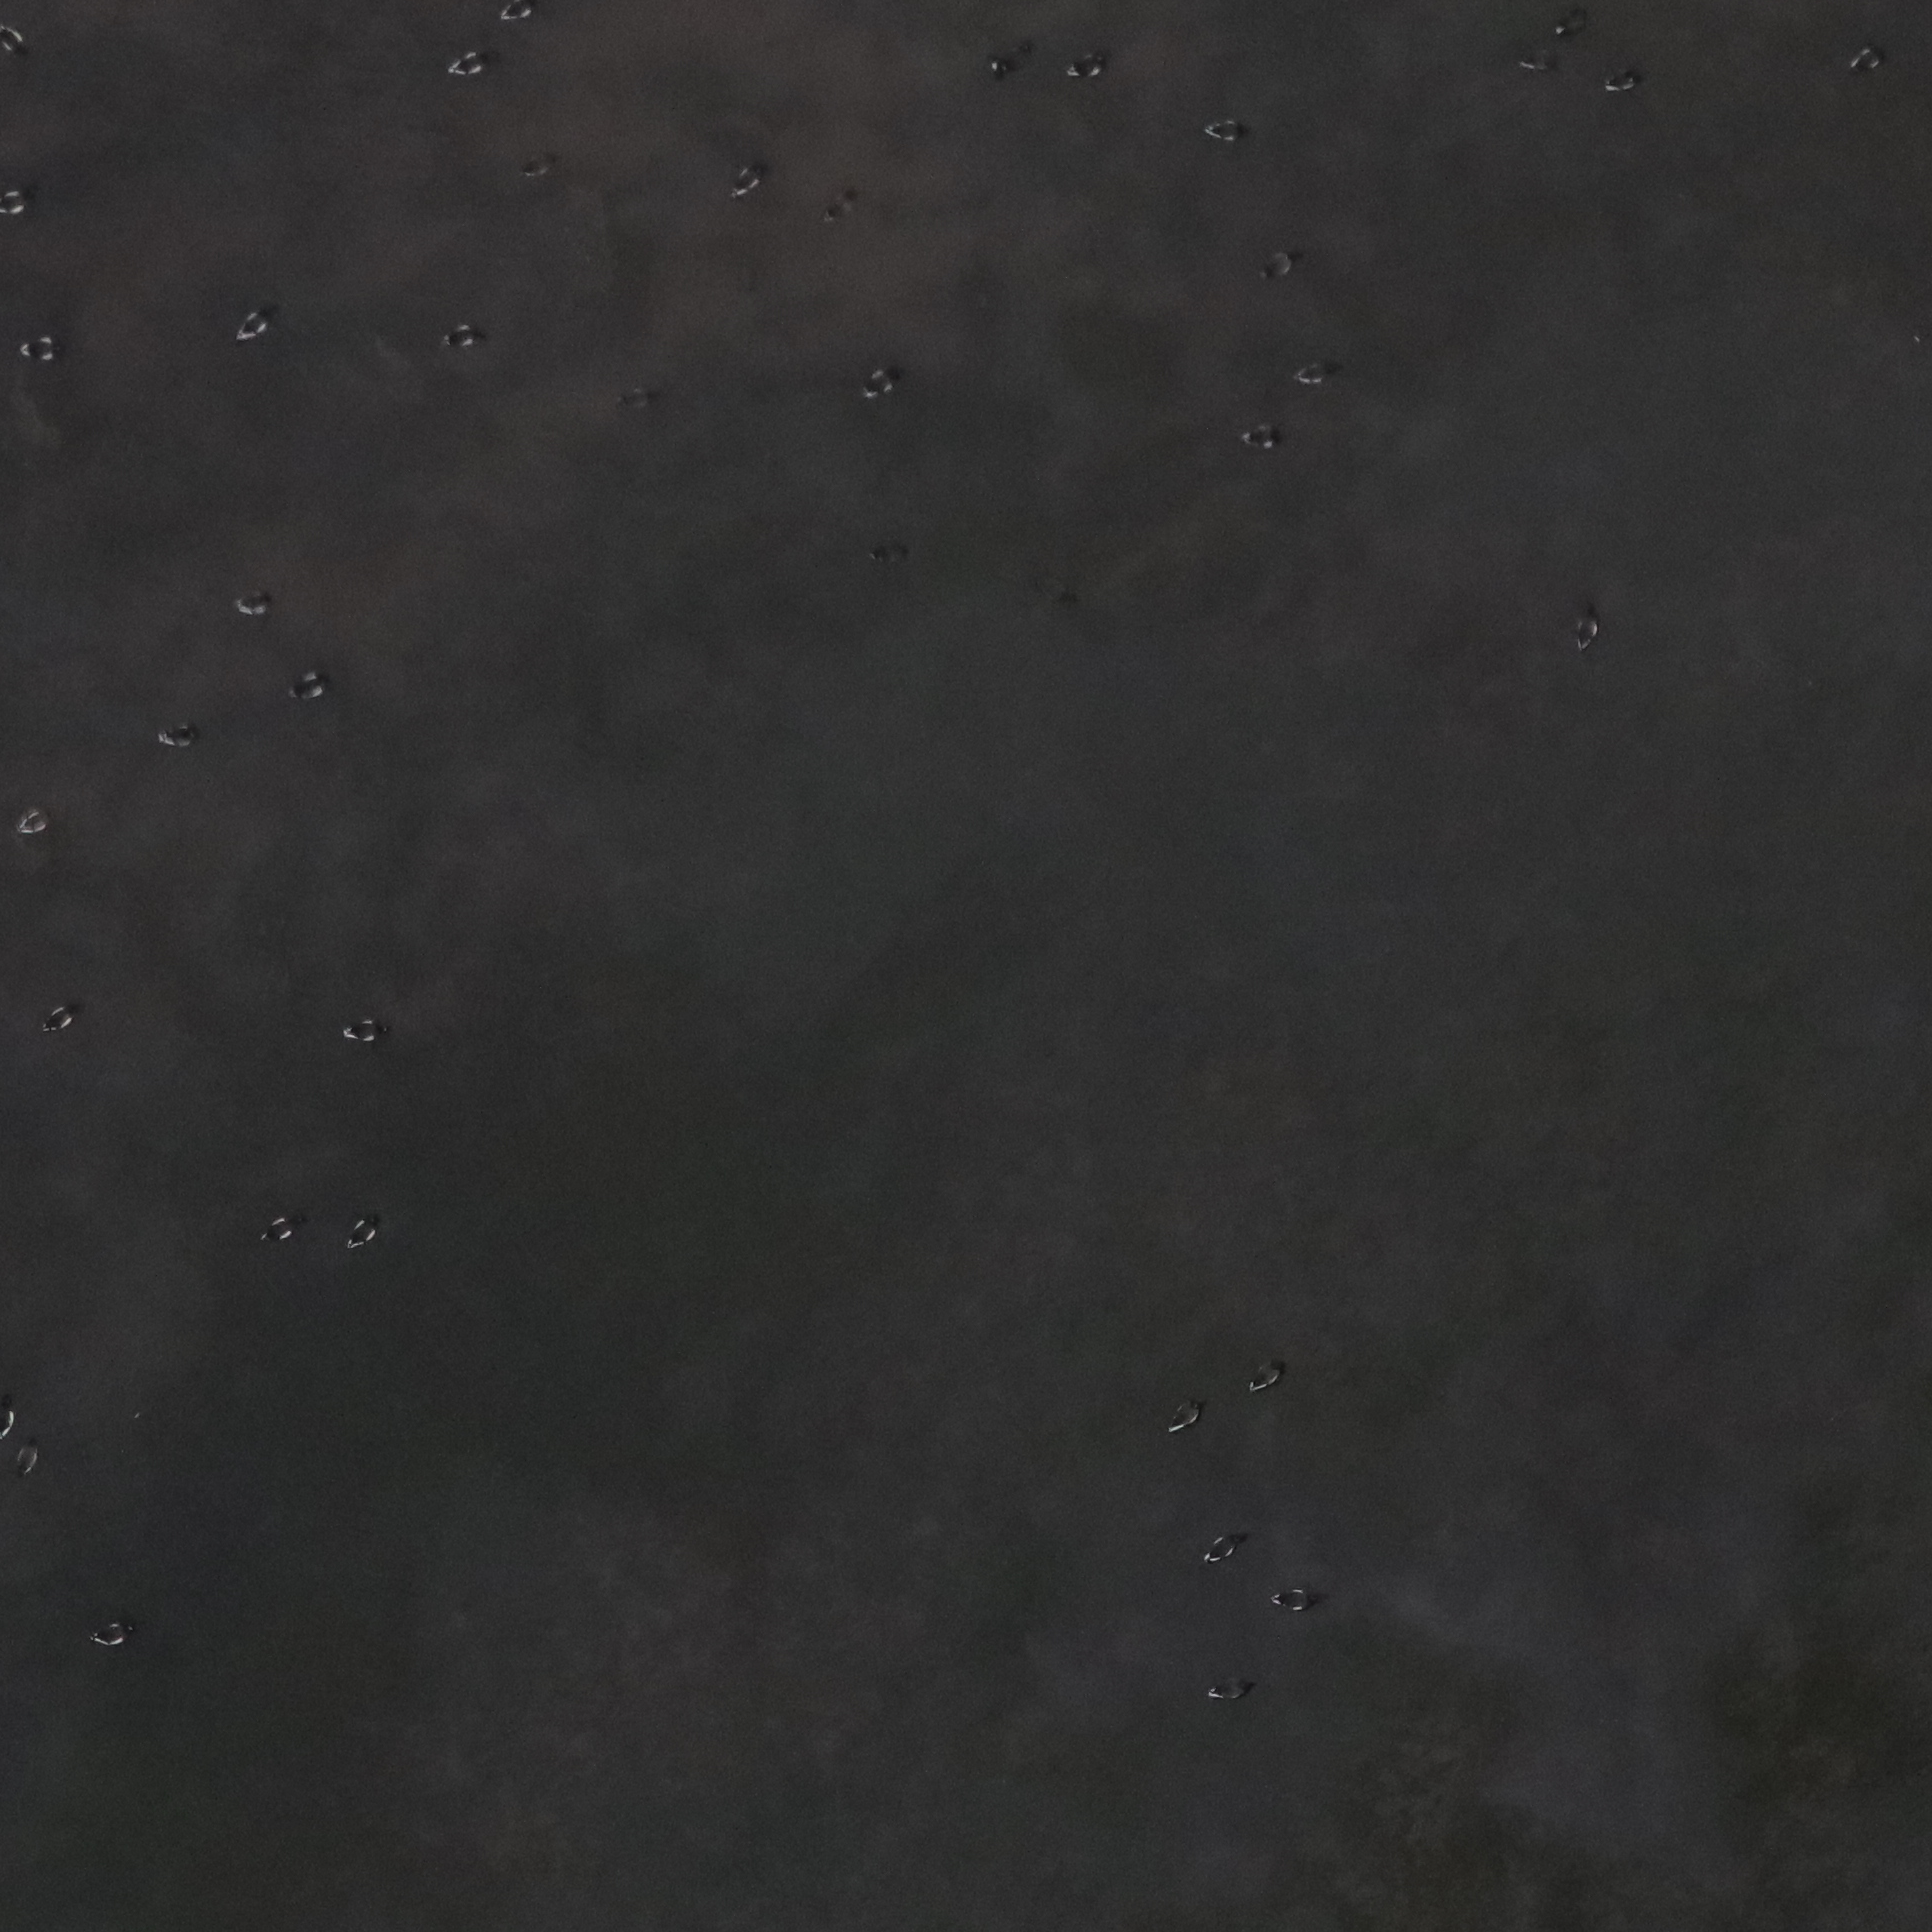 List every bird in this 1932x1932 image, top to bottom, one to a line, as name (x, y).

brant (517, 8)
brant (1570, 18)
brant (11, 40)
brant (1001, 60)
brant (1536, 60)
brant (1869, 60)
brant (471, 64)
brant (1086, 67)
brant (1624, 82)
brant (1227, 131)
brant (538, 164)
brant (747, 180)
brant (839, 199)
brant (11, 203)
brant (1274, 266)
brant (254, 325)
brant (459, 334)
brant (42, 349)
brant (1310, 375)
brant (882, 382)
brant (633, 399)
brant (1262, 437)
brant (888, 553)
brant (1053, 583)
brant (255, 602)
brant (1586, 630)
brant (310, 688)
brant (181, 733)
brant (35, 821)
brant (59, 1020)
brant (366, 1030)
brant (281, 1229)
brant (364, 1232)
brant (1267, 1375)
brant (1186, 1418)
brant (5, 1419)
brant (30, 1460)
brant (1225, 1548)
brant (1296, 1598)
brant (114, 1633)
brant (1231, 1693)